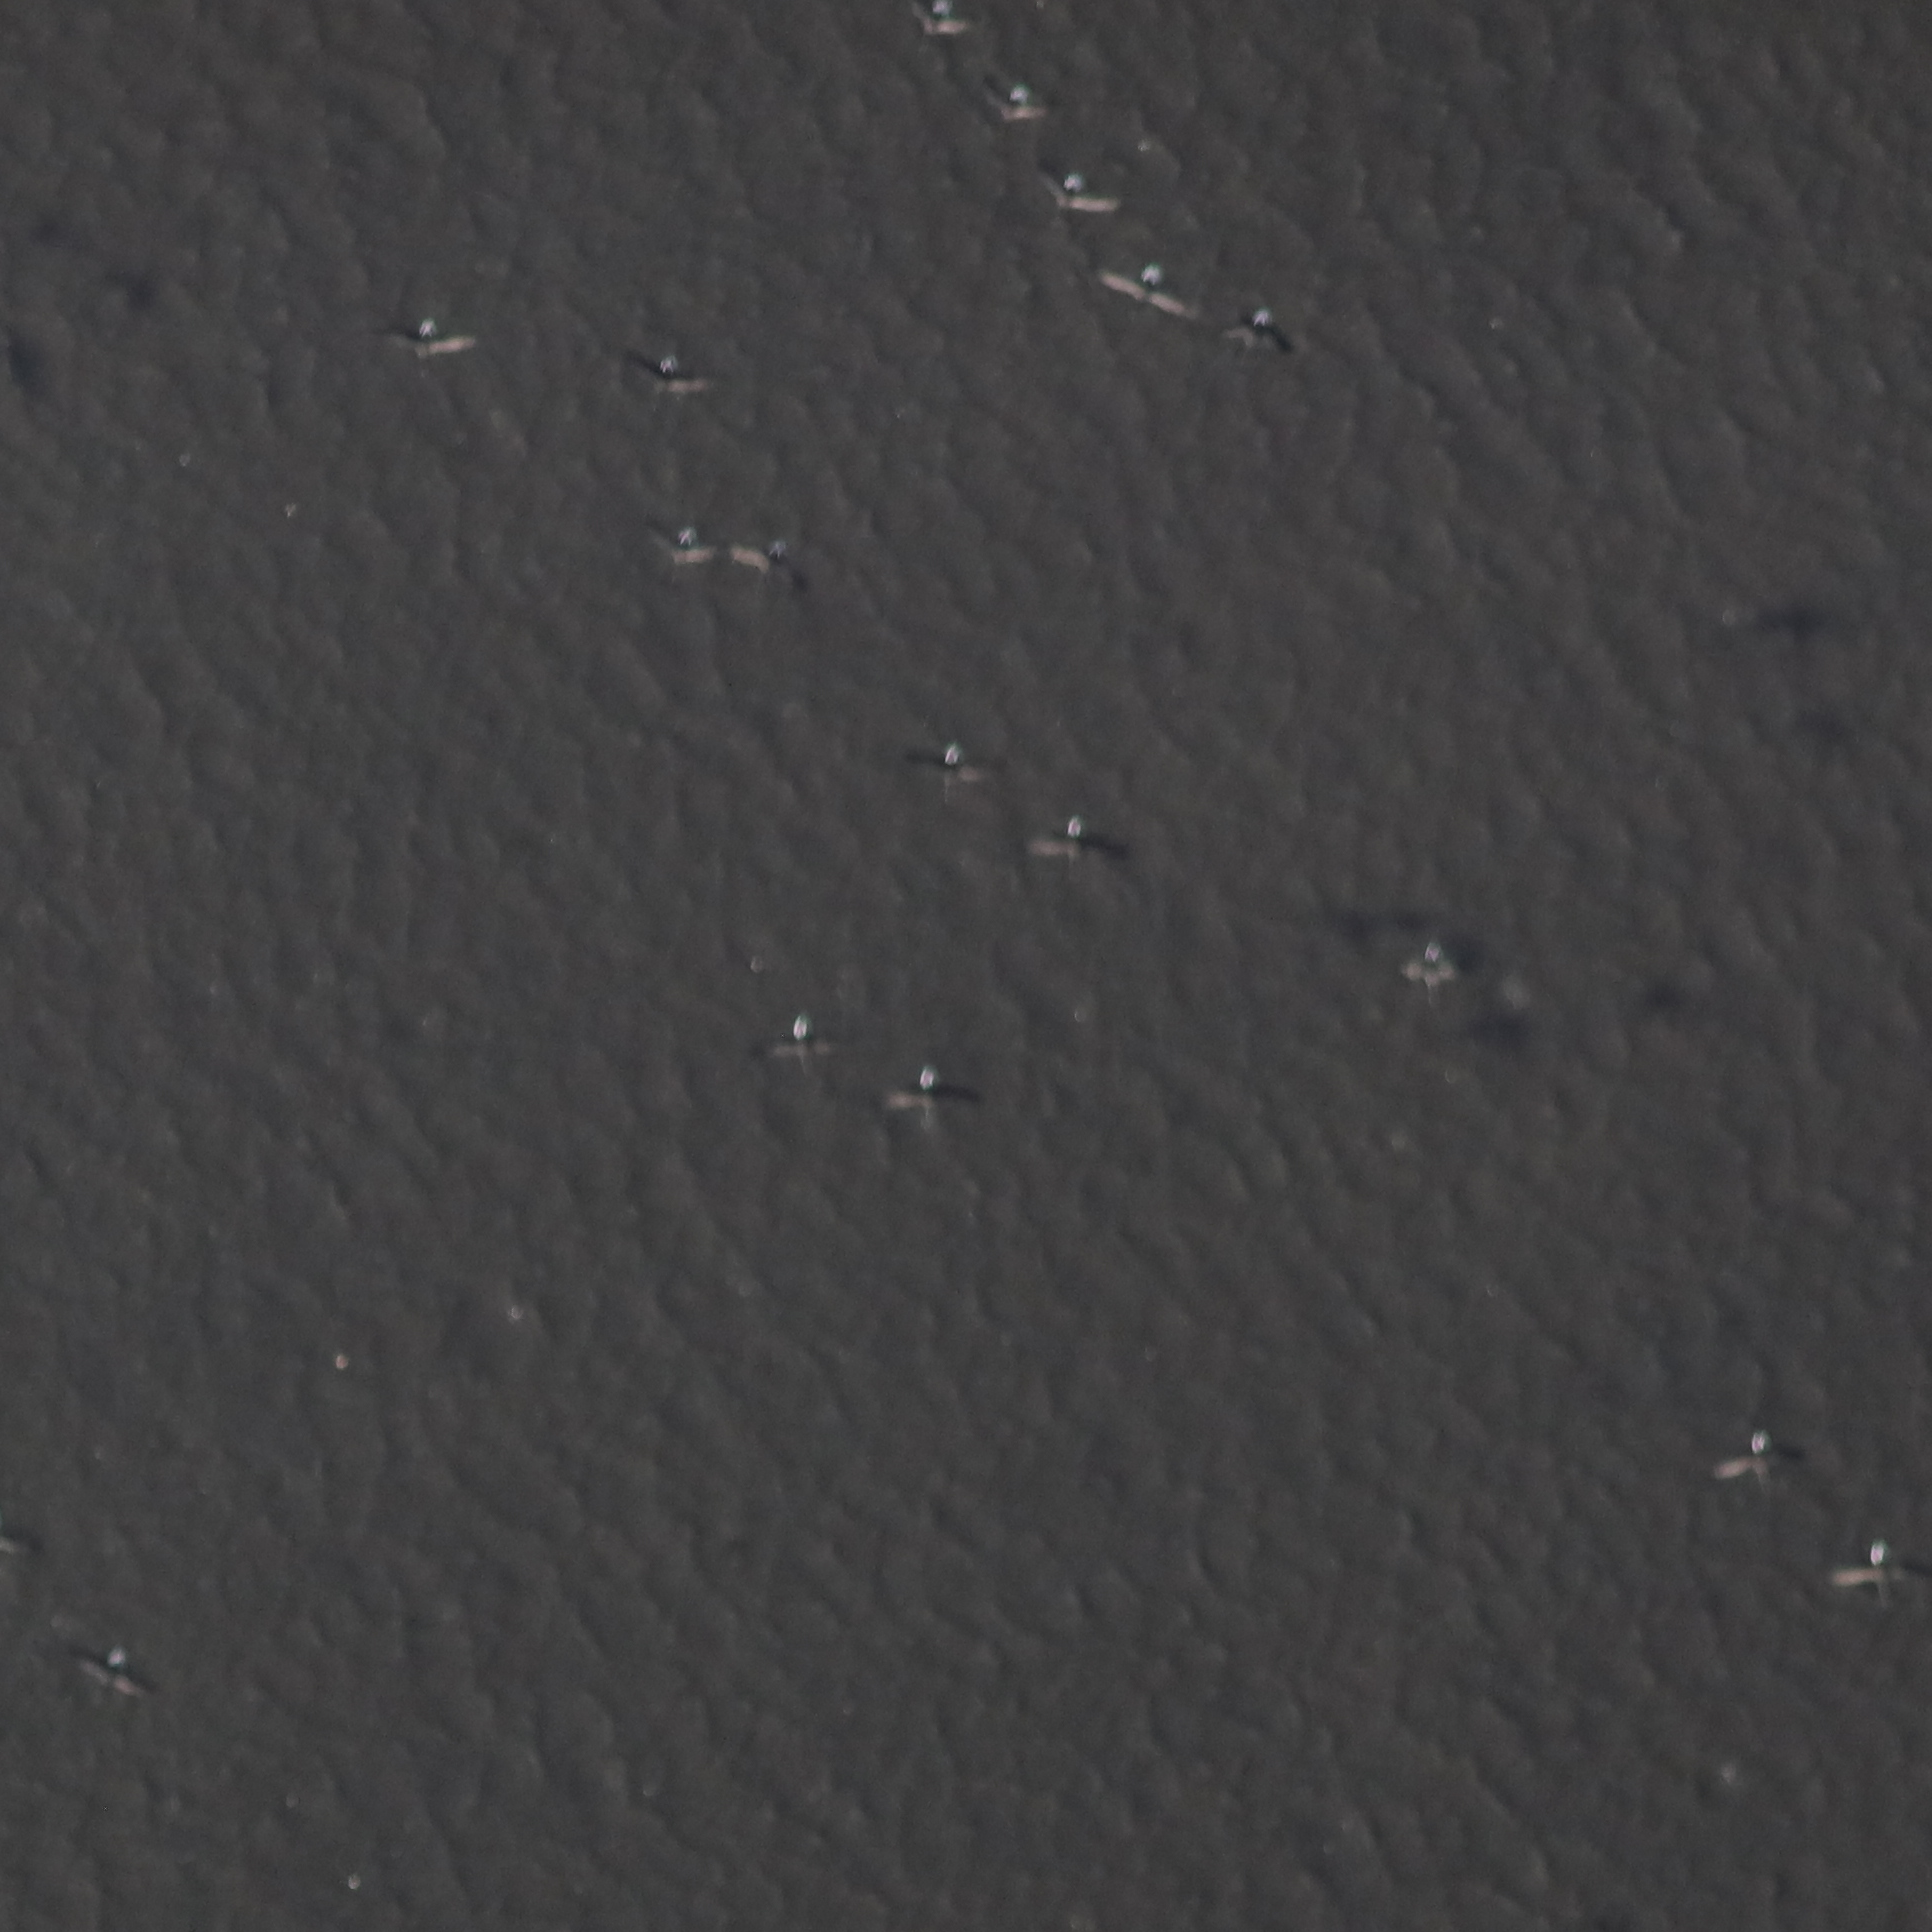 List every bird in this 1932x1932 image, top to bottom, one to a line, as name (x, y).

brant (934, 23)
brant (1014, 108)
brant (1079, 194)
brant (1140, 294)
brant (1255, 333)
brant (429, 341)
brant (665, 379)
brant (680, 549)
brant (765, 564)
brant (948, 767)
brant (1076, 843)
brant (1433, 976)
brant (803, 1044)
brant (927, 1100)
brant (1748, 1463)
brant (1882, 1576)
brant (110, 1672)